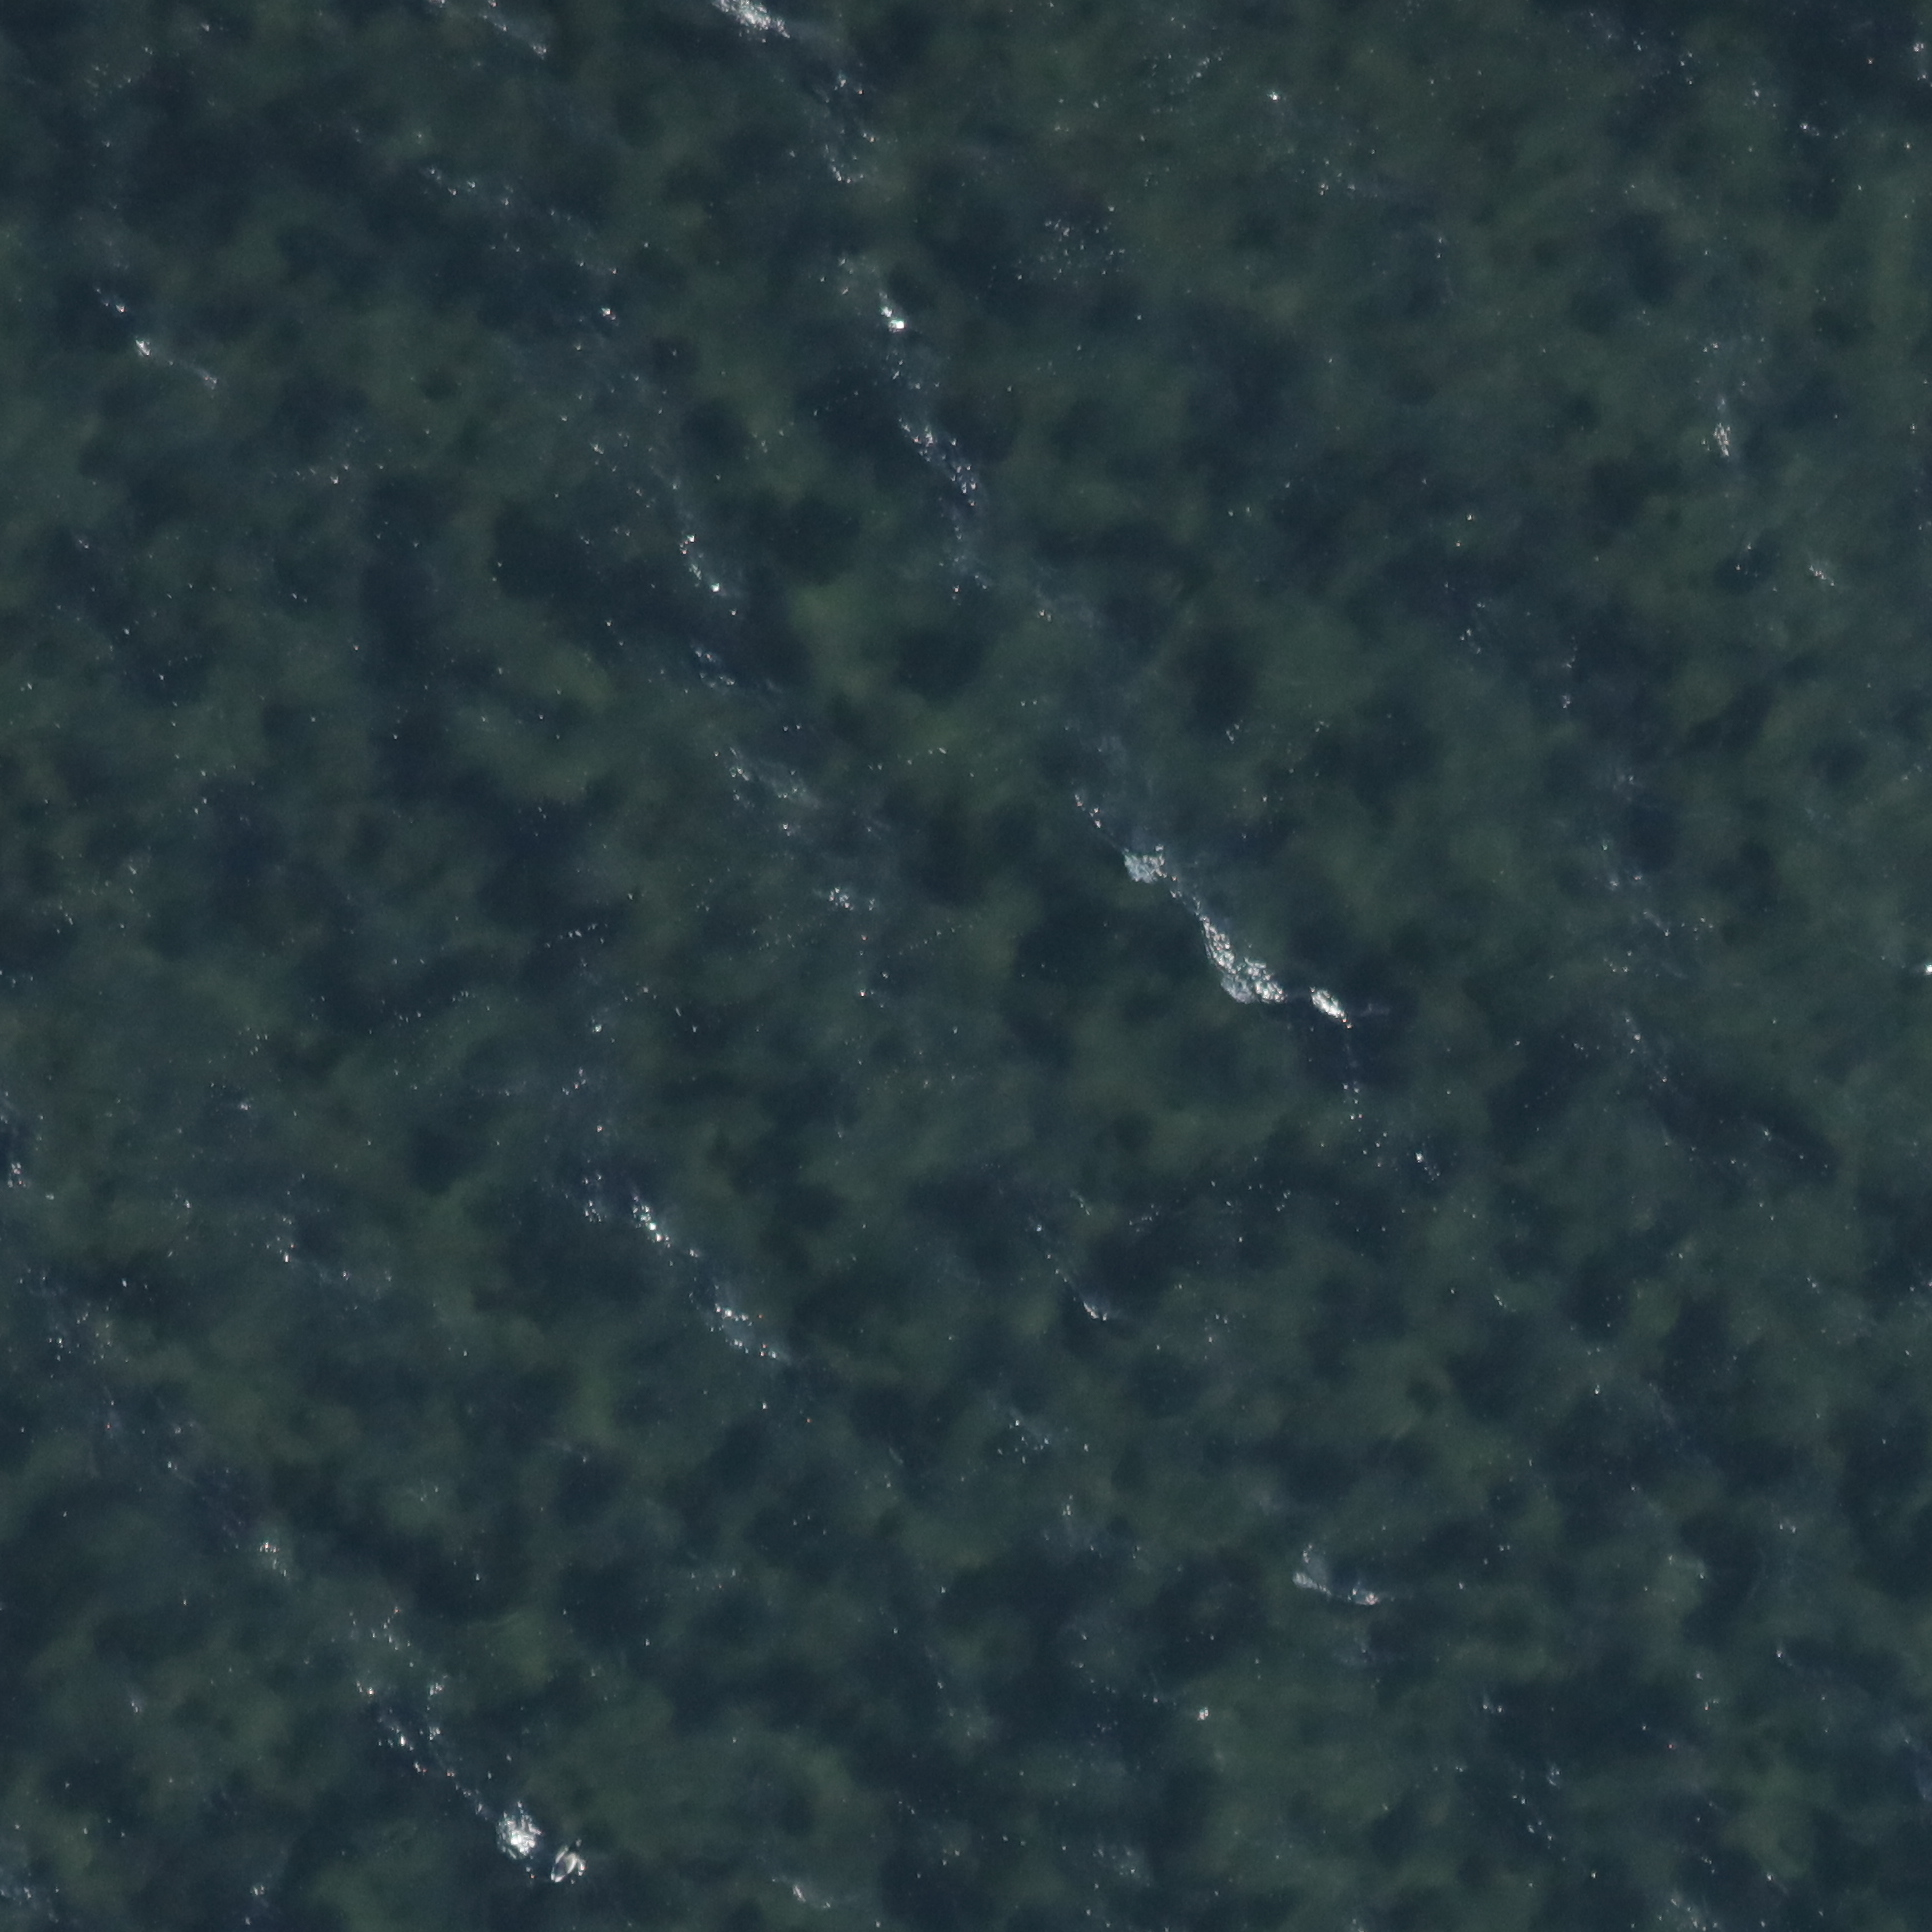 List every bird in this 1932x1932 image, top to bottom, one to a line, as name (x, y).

brant (568, 1863)